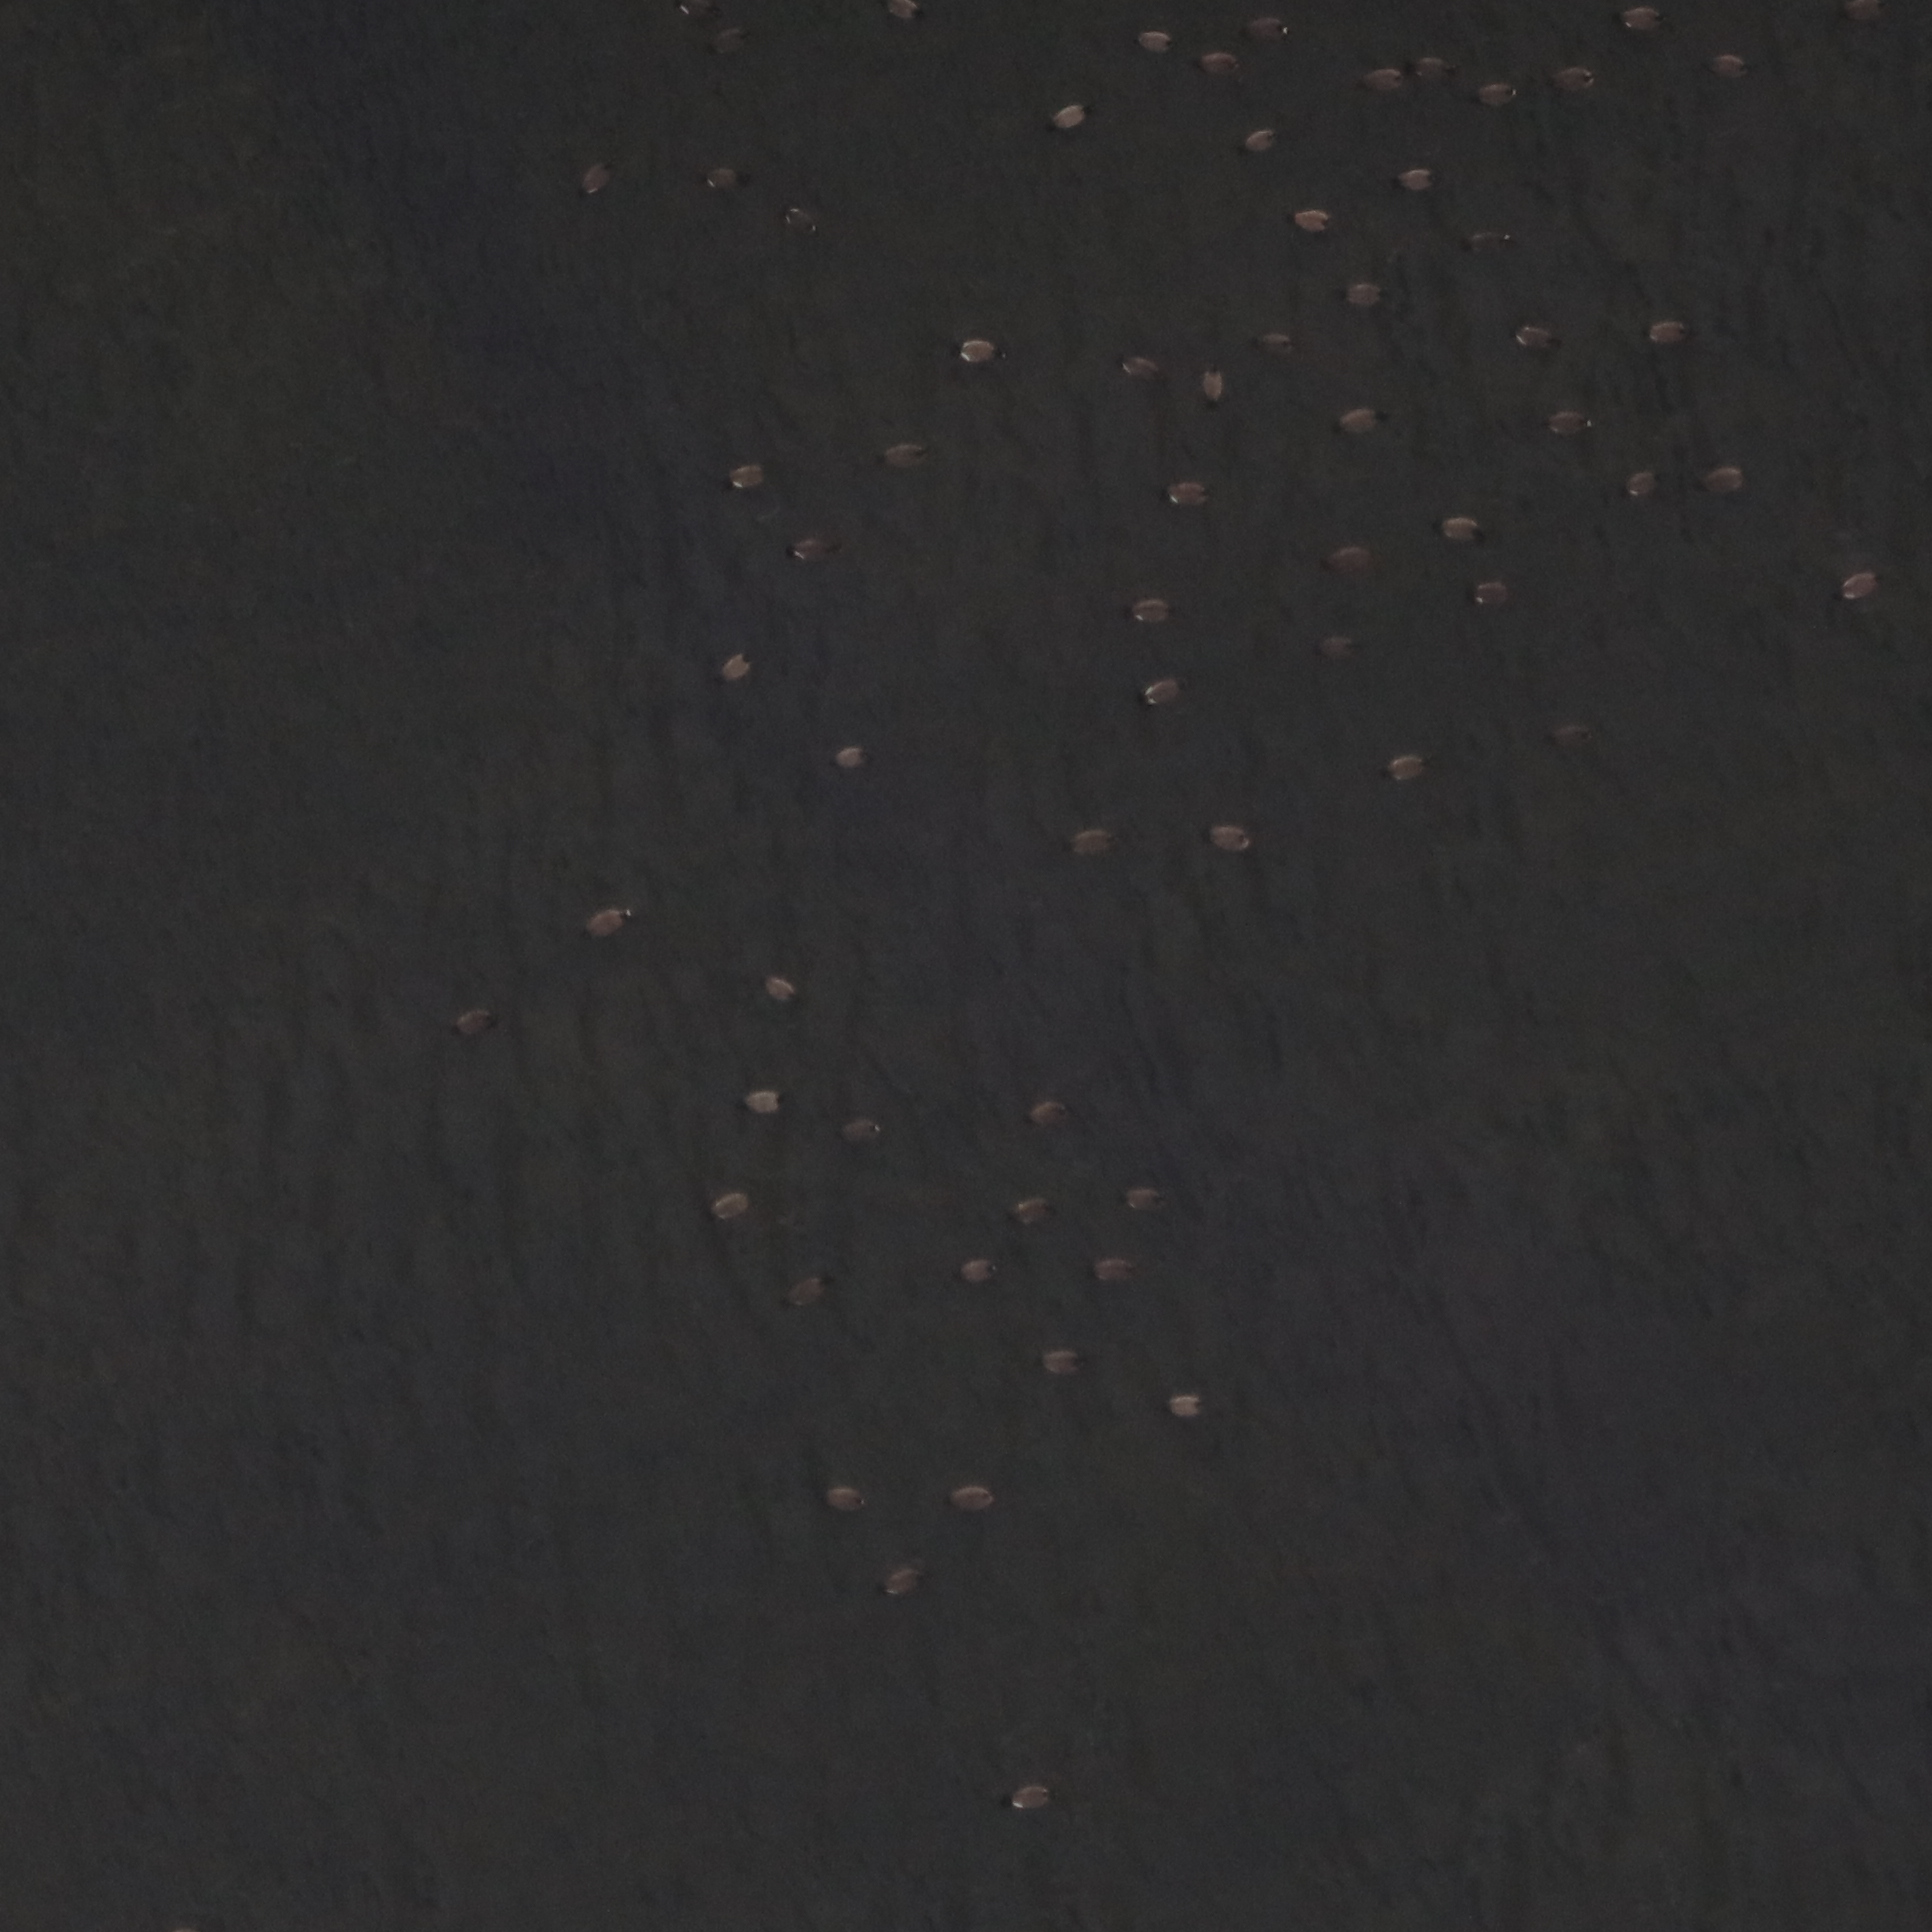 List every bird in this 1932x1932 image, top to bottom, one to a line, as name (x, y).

Canada goose (1638, 17)
Canada goose (1276, 29)
Canada goose (724, 35)
Canada goose (1158, 46)
Canada goose (1727, 61)
Canada goose (1219, 63)
Canada goose (1429, 63)
Canada goose (1575, 71)
Canada goose (1379, 80)
Canada goose (1496, 93)
Canada goose (1070, 119)
Canada goose (1260, 142)
Canada goose (727, 177)
Canada goose (596, 179)
Canada goose (1417, 181)
Canada goose (800, 223)
Canada goose (1310, 225)
Canada goose (1496, 242)
Canada goose (1365, 297)
Canada goose (1668, 332)
Canada goose (1535, 336)
Canada goose (1276, 349)
Canada goose (979, 350)
Canada goose (1142, 372)
Canada goose (1212, 378)
Canada goose (1359, 422)
Canada goose (1567, 422)
Canada goose (908, 456)
Canada goose (1727, 469)
Canada goose (746, 476)
Canada goose (1642, 485)
Canada goose (1188, 493)
Canada goose (1462, 525)
Canada goose (807, 549)
Canada goose (1346, 563)
Canada goose (1860, 583)
Canada goose (1493, 588)
Canada goose (1151, 610)
Canada goose (1346, 645)
Canada goose (734, 668)
Canada goose (1161, 692)
Canada goose (1570, 731)
Canada goose (849, 752)
Canada goose (1406, 769)
Canada goose (1230, 839)
Canada goose (1096, 843)
Canada goose (608, 921)
Canada goose (783, 984)
Canada goose (473, 1020)
Canada goose (766, 1100)
Canada goose (1049, 1104)
Canada goose (859, 1134)
Canada goose (1144, 1195)
Canada goose (736, 1203)
Canada goose (1032, 1211)
Canada goose (1112, 1268)
Canada goose (977, 1270)
Canada goose (808, 1287)
Canada goose (1066, 1363)
Canada goose (1188, 1407)
Canada goose (972, 1495)
Canada goose (847, 1497)
Canada goose (904, 1580)
Canada goose (1031, 1796)